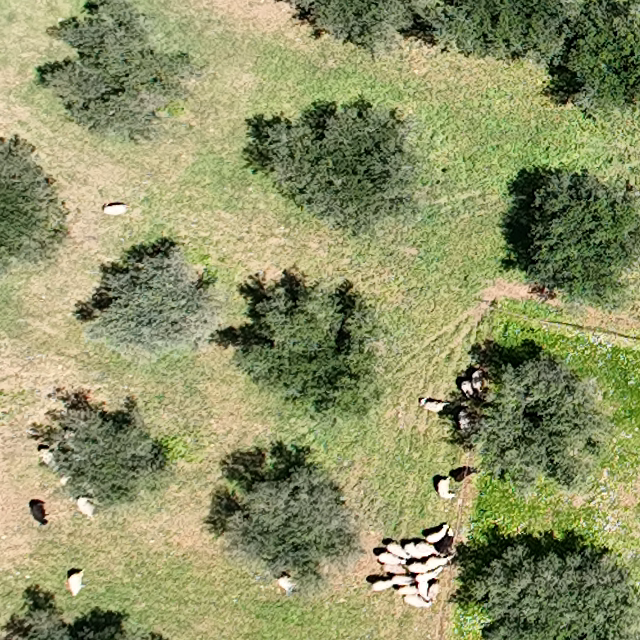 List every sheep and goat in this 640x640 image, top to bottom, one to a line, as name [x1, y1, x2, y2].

sheep [102, 204, 128, 216]
sheep [472, 370, 484, 392]
sheep [461, 380, 473, 397]
sheep [419, 398, 448, 411]
sheep [458, 410, 471, 430]
sheep [449, 467, 477, 482]
sheep [438, 478, 455, 500]
sheep [74, 498, 97, 521]
sheep [29, 499, 48, 526]
sheep [425, 524, 449, 544]
sheep [438, 528, 453, 552]
sheep [417, 540, 439, 556]
sheep [386, 542, 412, 560]
sheep [405, 543, 425, 557]
sheep [377, 552, 407, 566]
sheep [428, 556, 454, 569]
sheep [408, 561, 430, 574]
sheep [381, 565, 407, 575]
sheep [67, 567, 85, 598]
sheep [416, 567, 443, 583]
sheep [392, 575, 418, 585]
sheep [370, 580, 394, 591]
sheep [417, 581, 431, 601]
sheep [427, 584, 441, 603]
sheep [397, 585, 419, 595]
sheep [403, 596, 432, 608]